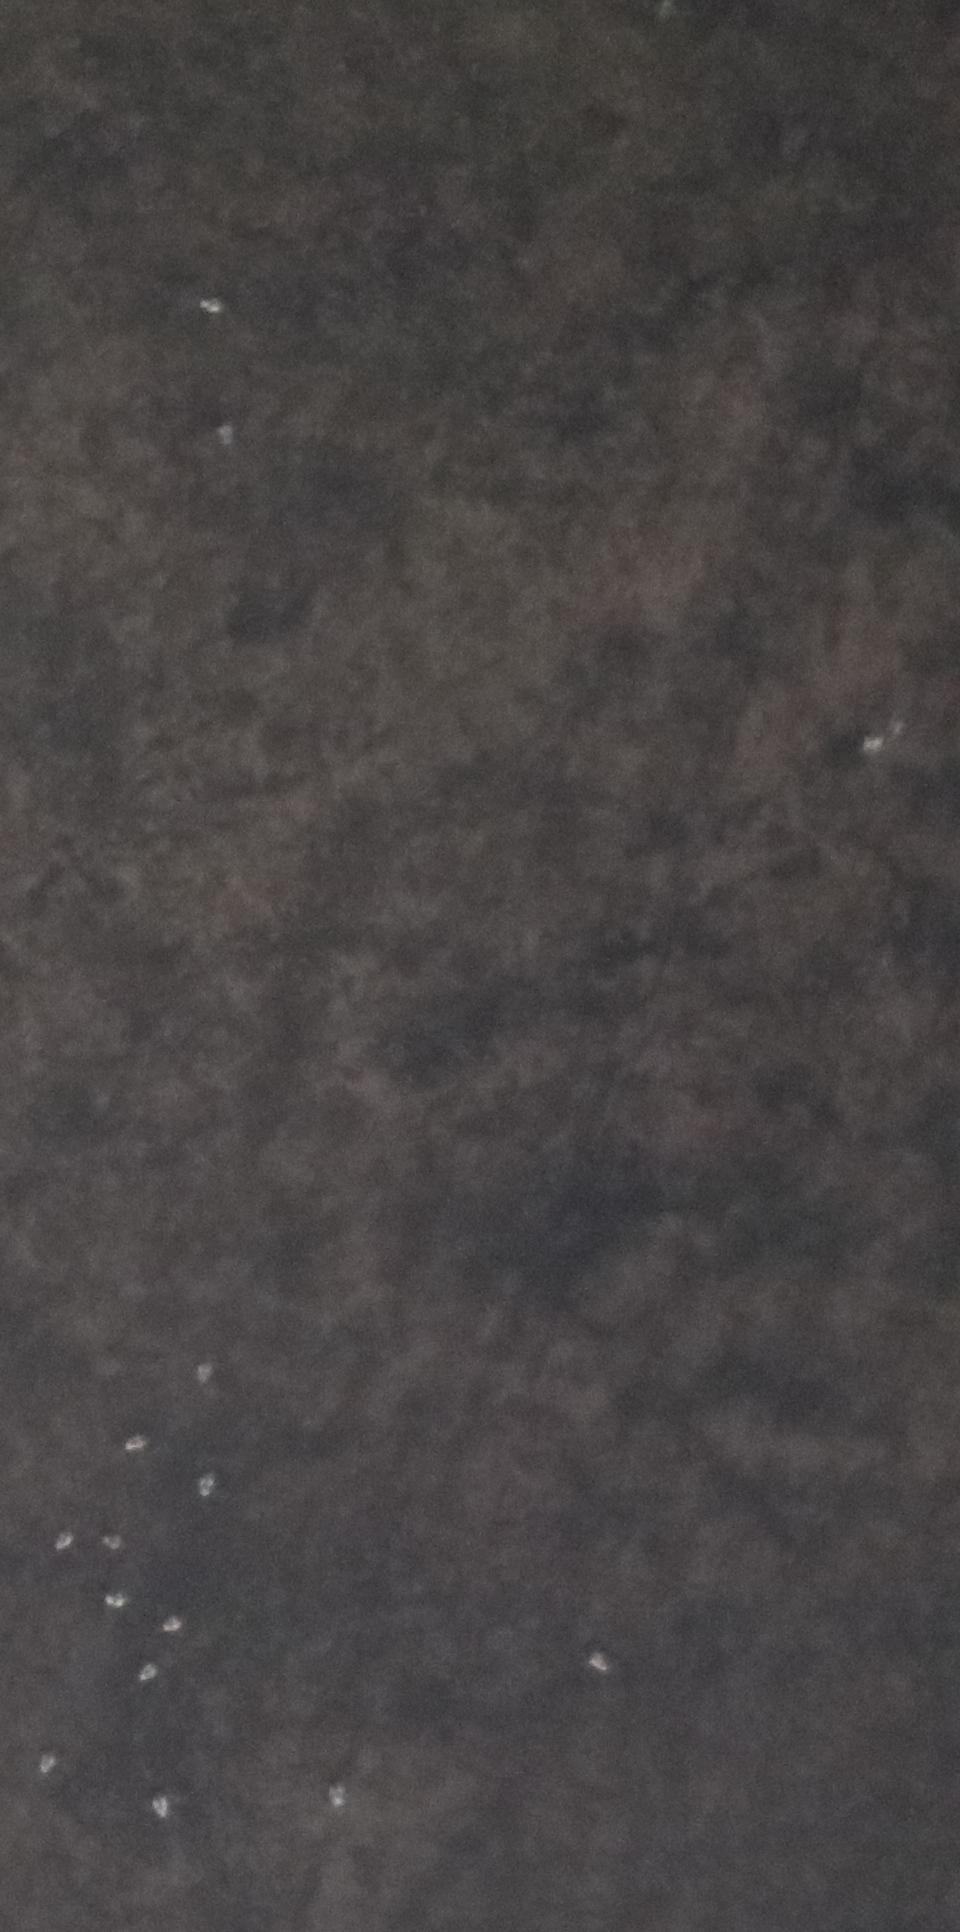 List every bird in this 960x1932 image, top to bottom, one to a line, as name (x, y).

brant (213, 305)
brant (229, 437)
brant (893, 724)
brant (869, 744)
brant (204, 1370)
brant (131, 1443)
brant (213, 1483)
brant (67, 1541)
brant (119, 1541)
brant (112, 1596)
brant (172, 1627)
brant (601, 1669)
brant (148, 1671)
brant (44, 1761)
brant (336, 1794)
brant (158, 1806)